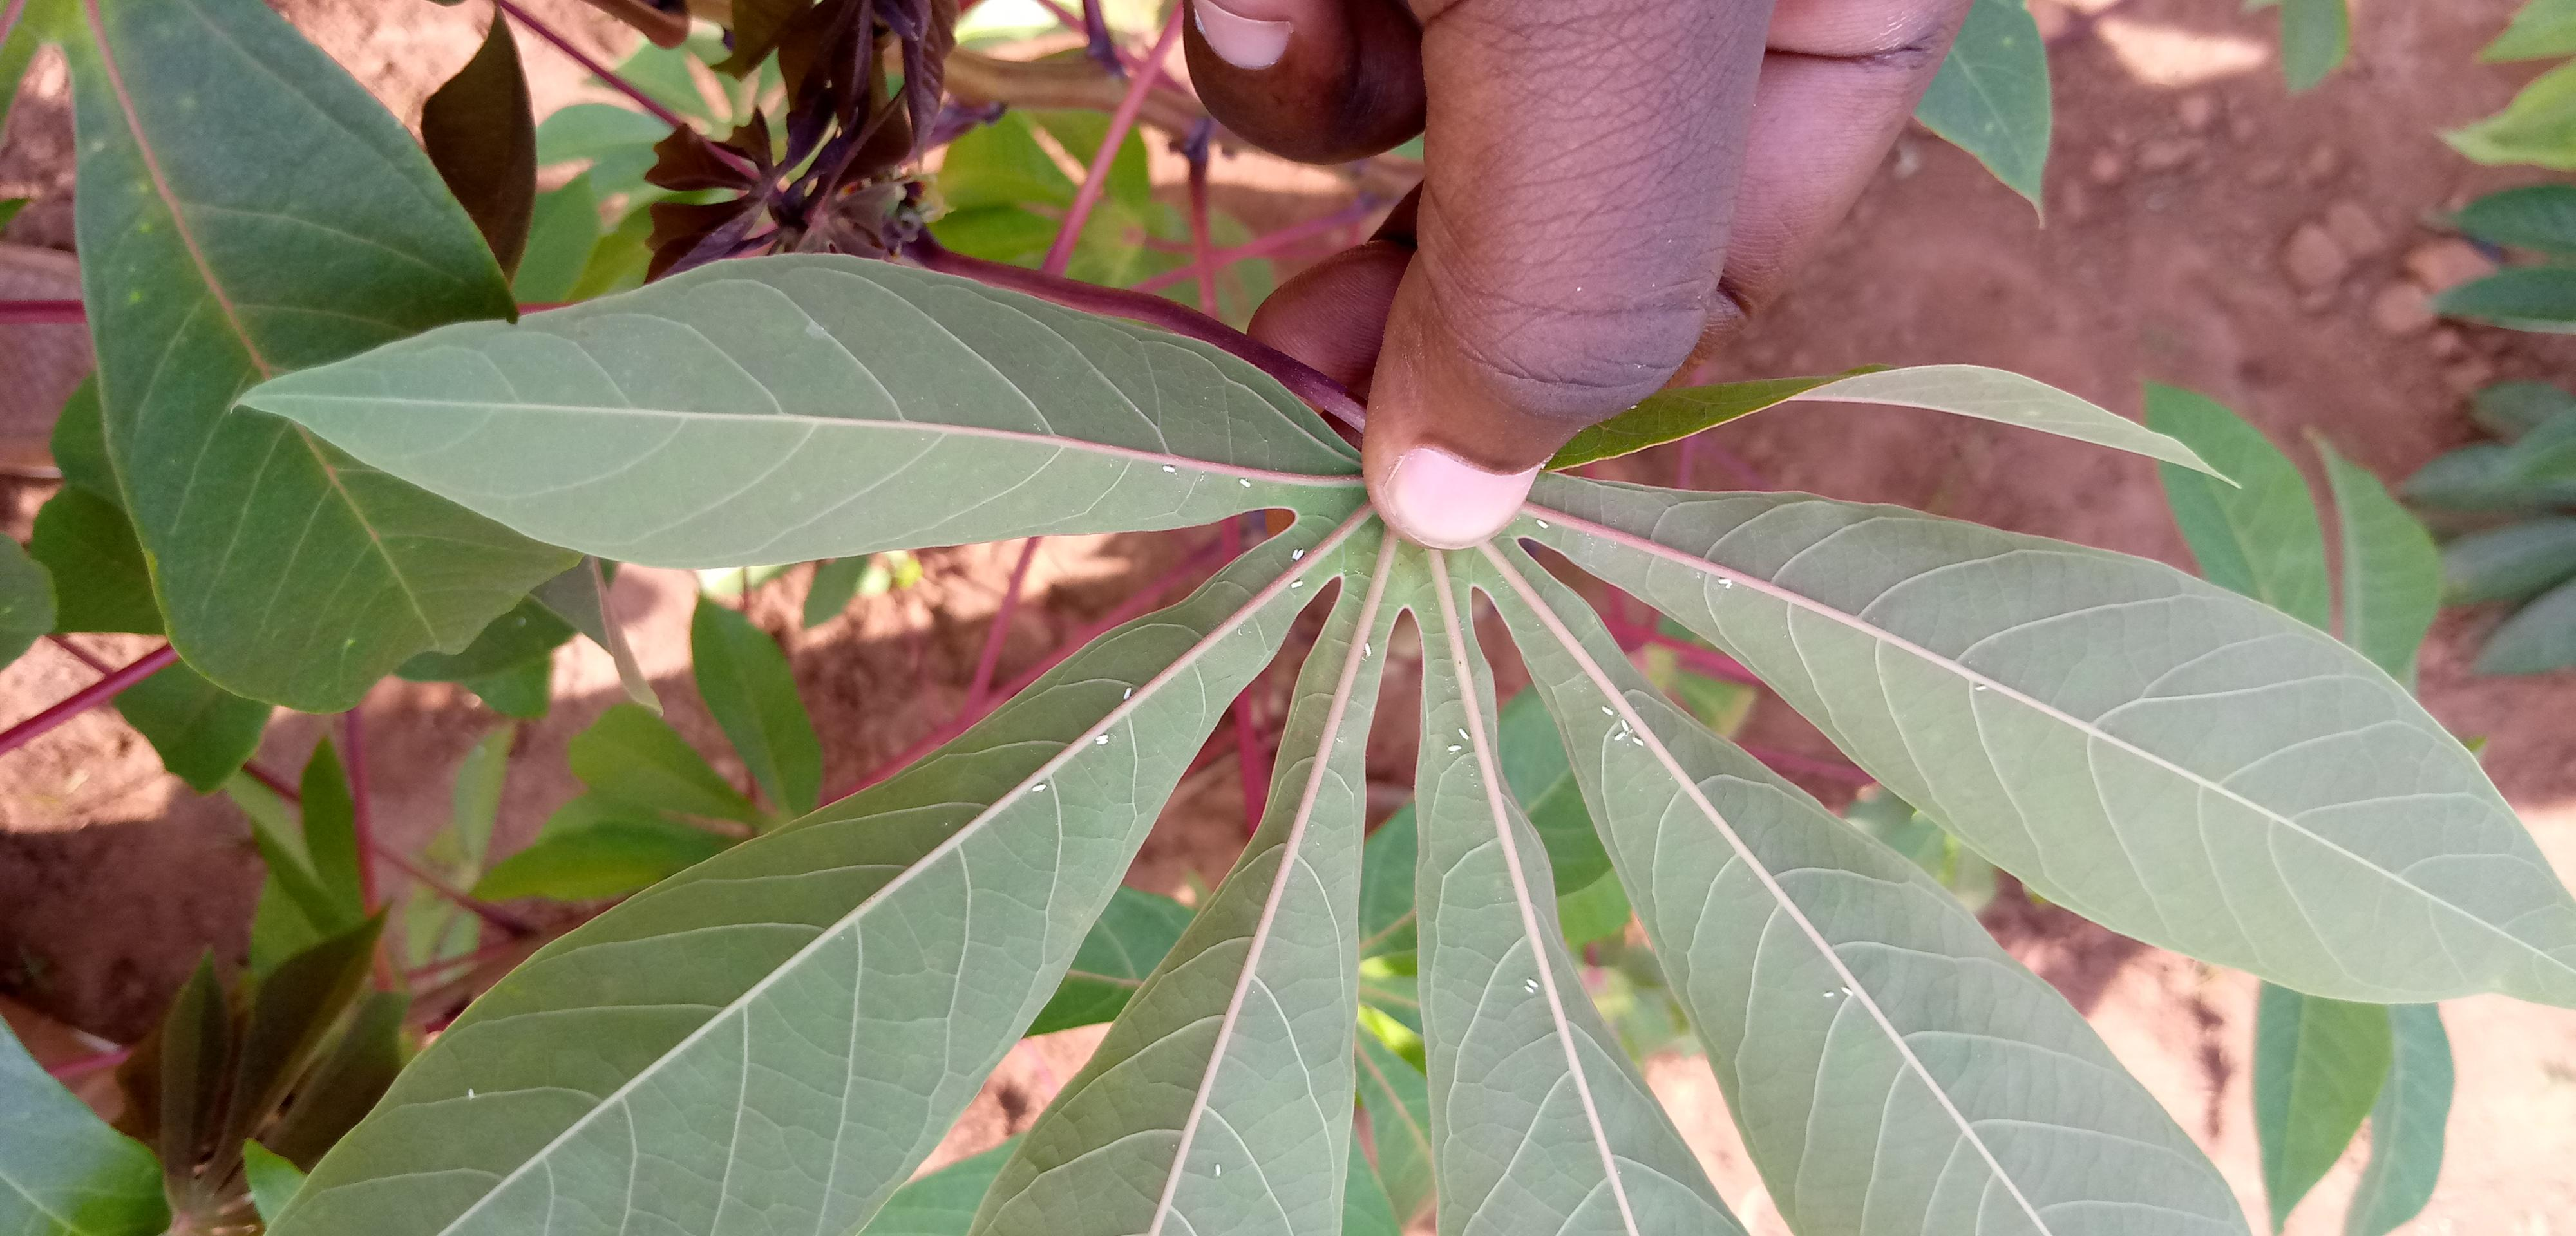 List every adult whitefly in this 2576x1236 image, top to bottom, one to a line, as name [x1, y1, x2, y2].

whitefly [1161, 464, 1177, 475]
whitefly [1237, 476, 1253, 489]
whitefly [1534, 517, 1550, 532]
whitefly [1291, 547, 1299, 561]
whitefly [1296, 548, 1306, 562]
whitefly [1716, 576, 1732, 584]
whitefly [1289, 579, 1305, 591]
whitefly [1363, 639, 1375, 659]
whitefly [1973, 683, 1988, 693]
whitefly [1121, 684, 1133, 702]
whitefly [1600, 705, 1614, 718]
whitefly [1620, 718, 1631, 731]
whitefly [1456, 726, 1471, 741]
whitefly [1613, 730, 1627, 742]
whitefly [1094, 734, 1110, 741]
whitefly [1629, 735, 1646, 748]
whitefly [1097, 738, 1110, 745]
whitefly [1446, 743, 1463, 753]
whitefly [1030, 781, 1048, 793]
whitefly [1524, 977, 1540, 989]
whitefly [1522, 984, 1535, 995]
whitefly [1839, 985, 1856, 999]
whitefly [1821, 989, 1835, 999]
whitefly [467, 1085, 477, 1100]
whitefly [1213, 1162, 1222, 1178]